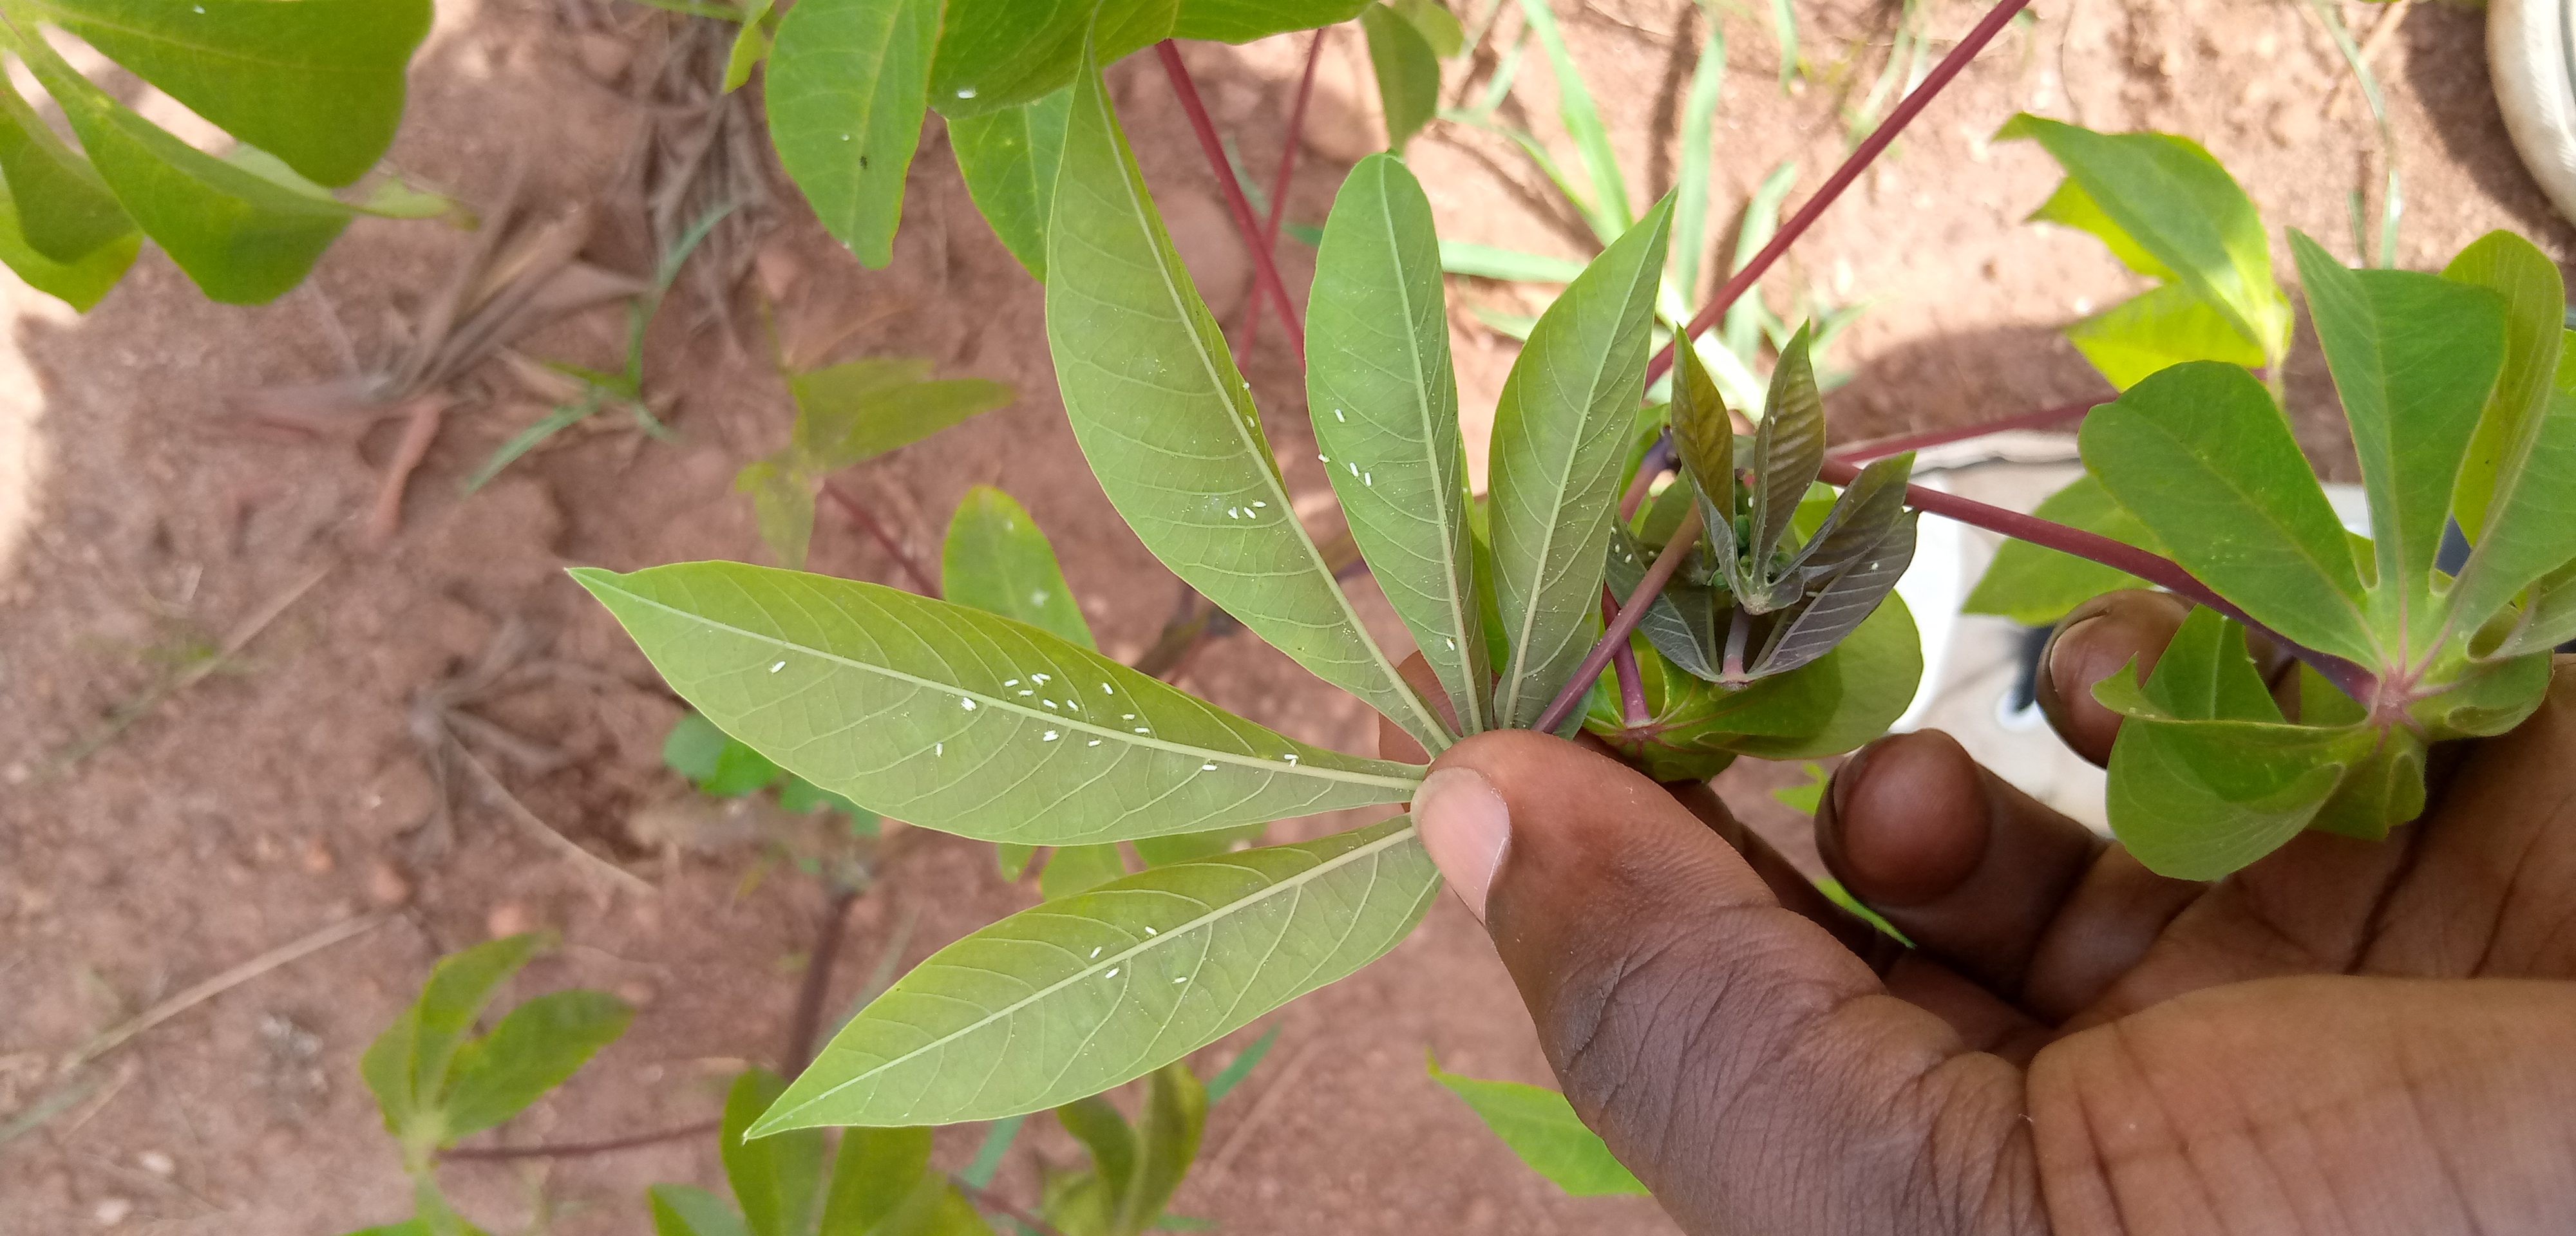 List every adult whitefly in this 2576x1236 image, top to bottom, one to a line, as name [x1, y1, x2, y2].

whitefly [956, 87, 981, 102]
whitefly [1240, 380, 1251, 391]
whitefly [1332, 406, 1347, 425]
whitefly [1245, 413, 1257, 429]
whitefly [1768, 414, 1778, 427]
whitefly [1316, 452, 1332, 465]
whitefly [1348, 461, 1362, 479]
whitefly [1362, 471, 1374, 488]
whitefly [1745, 494, 1756, 512]
whitefly [1251, 498, 1270, 509]
whitefly [1241, 504, 1258, 520]
whitefly [1225, 505, 1241, 522]
whitefly [1610, 525, 1618, 536]
whitefly [1613, 542, 1621, 554]
whitefly [1624, 552, 1633, 565]
whitefly [1868, 559, 1882, 573]
whitefly [1444, 635, 1457, 653]
whitefly [768, 656, 790, 677]
whitefly [1036, 671, 1054, 683]
whitefly [1030, 673, 1044, 688]
whitefly [1003, 678, 1021, 689]
whitefly [1099, 680, 1117, 696]
whitefly [1016, 687, 1035, 698]
whitefly [963, 696, 978, 711]
whitefly [1041, 697, 1059, 711]
whitefly [1065, 697, 1081, 713]
whitefly [959, 699, 973, 712]
whitefly [1120, 711, 1137, 721]
whitefly [1133, 725, 1152, 735]
whitefly [1043, 729, 1057, 736]
whitefly [1041, 731, 1061, 744]
whitefly [1085, 736, 1103, 747]
whitefly [933, 741, 945, 760]
whitefly [1282, 751, 1300, 760]
whitefly [1289, 758, 1297, 767]
whitefly [1200, 762, 1218, 773]
whitefly [1144, 924, 1159, 937]
whitefly [1089, 943, 1103, 960]
whitefly [1103, 966, 1122, 980]
whitefly [1171, 975, 1189, 984]